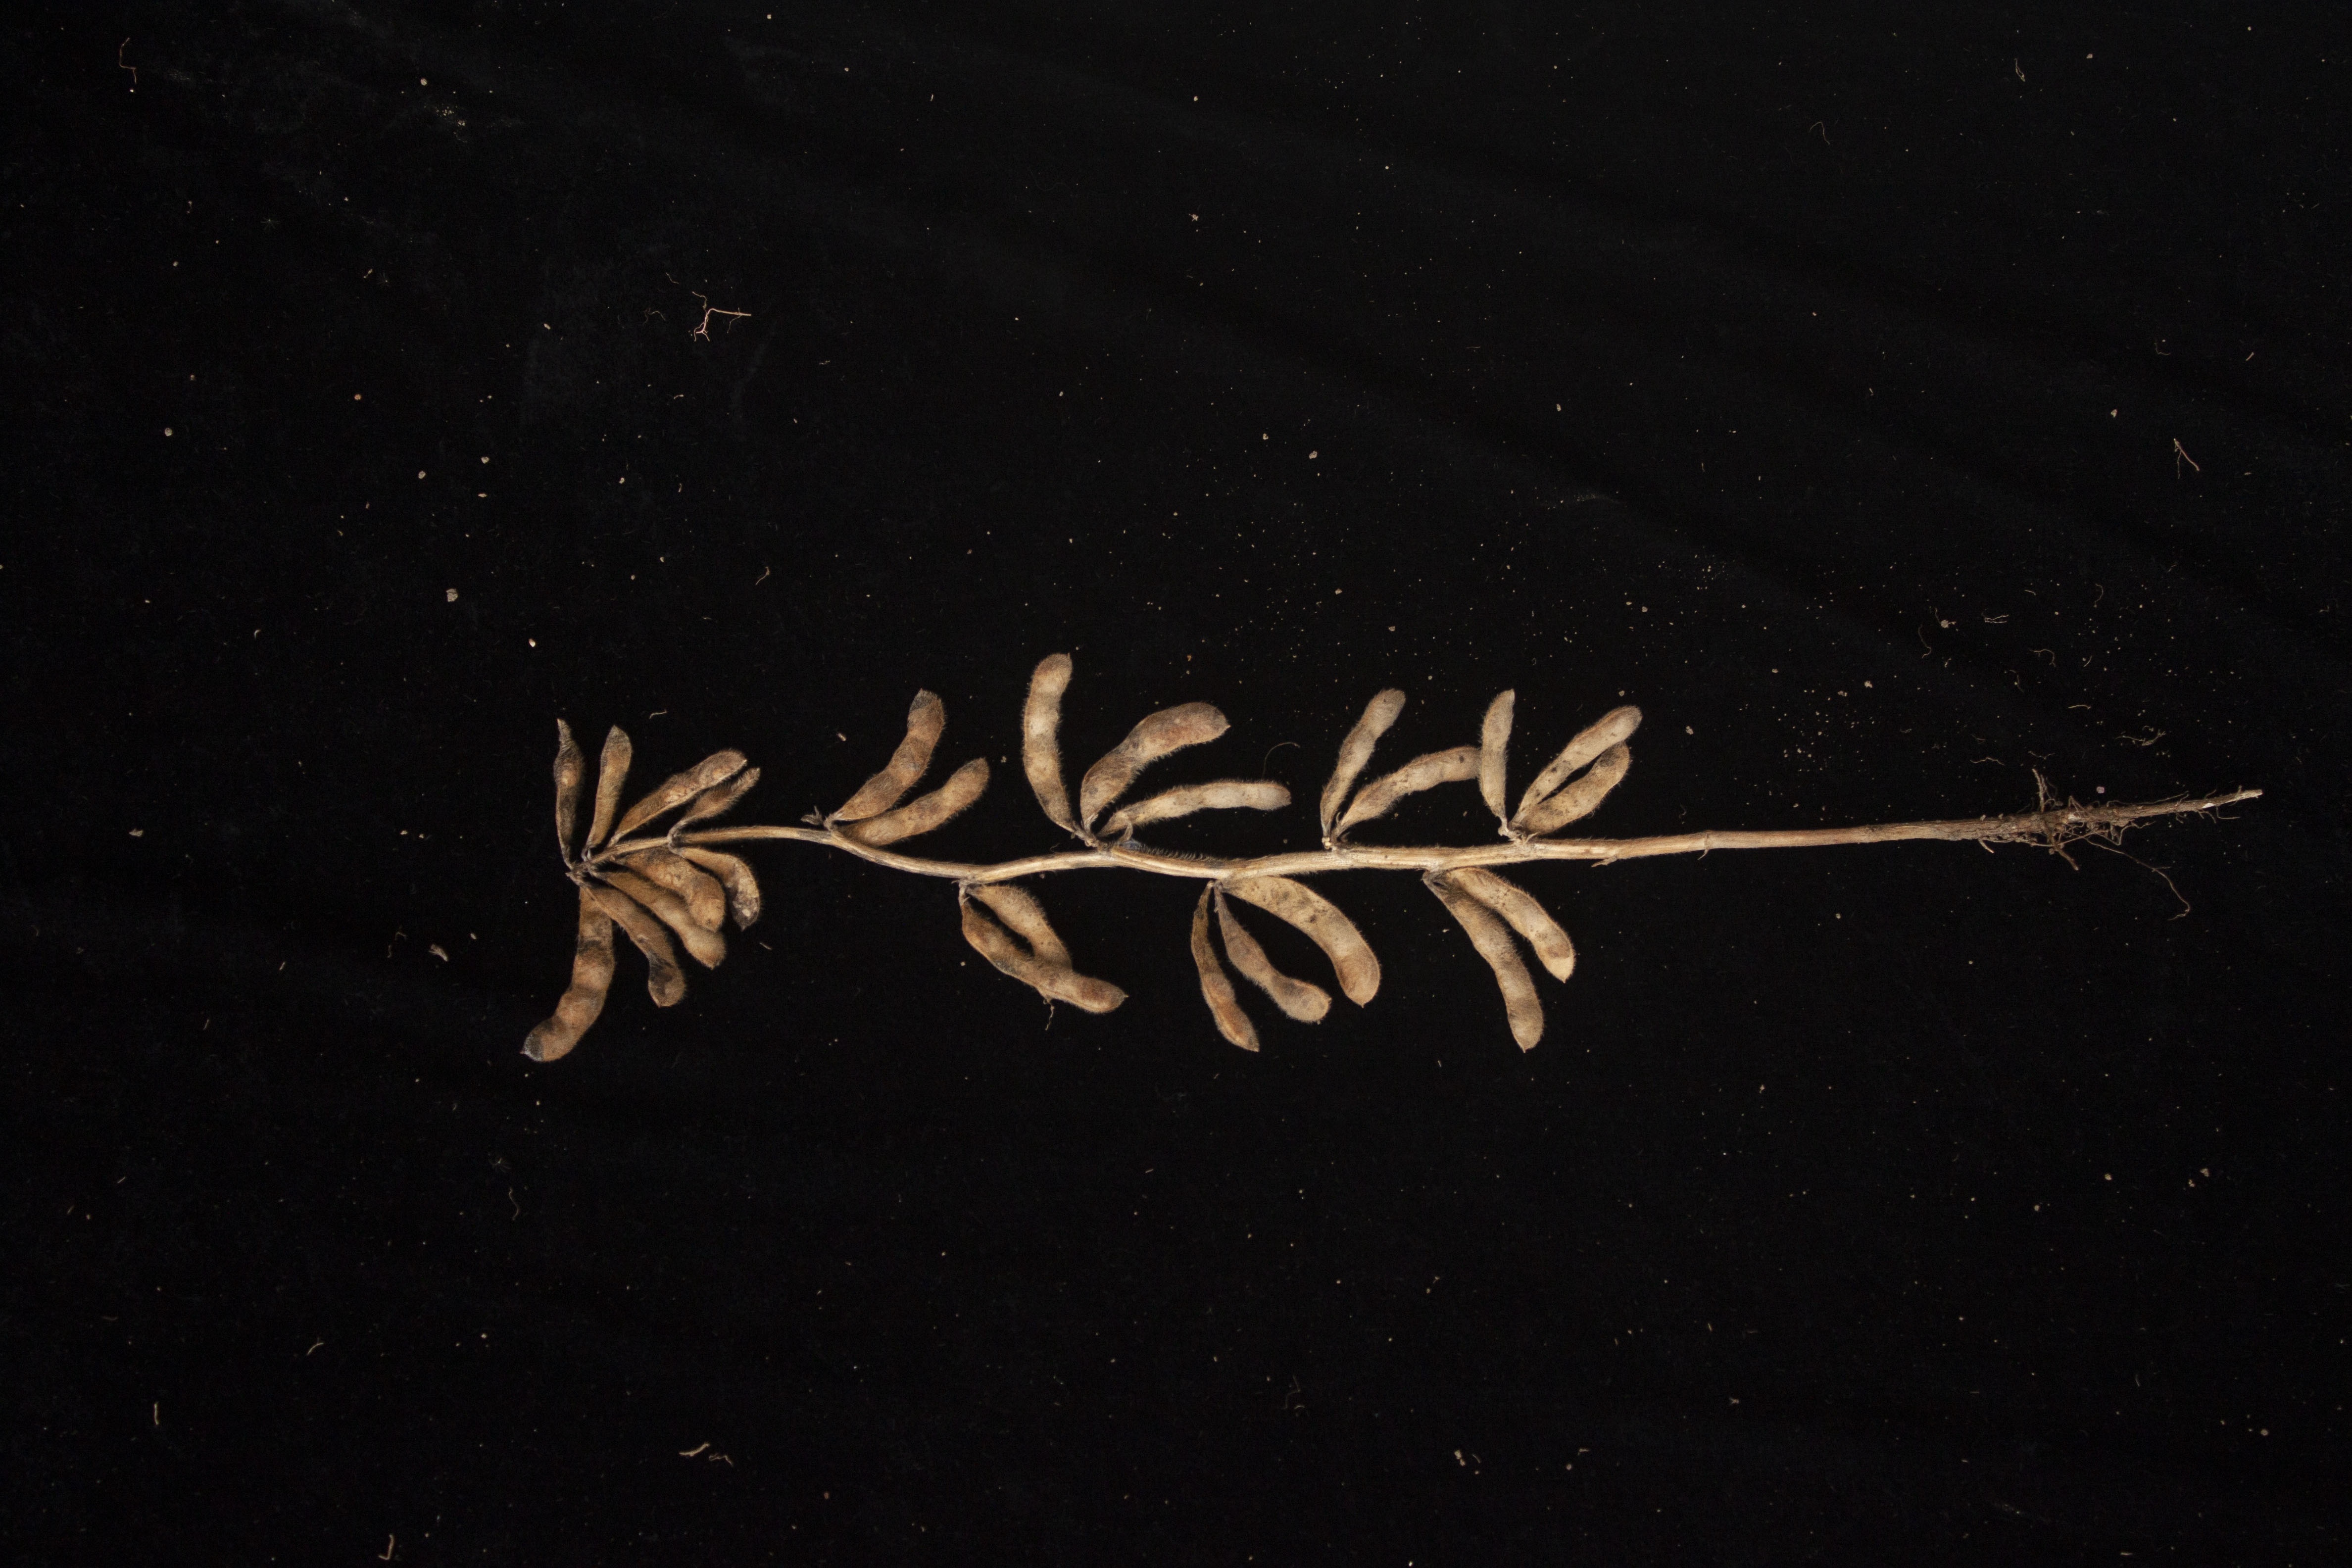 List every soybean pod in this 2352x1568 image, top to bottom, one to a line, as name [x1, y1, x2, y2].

soybean pod [1026, 659, 1083, 836]
soybean pod [827, 690, 946, 823]
soybean pod [1319, 690, 1406, 835]
soybean pod [1480, 692, 1514, 818]
soybean pod [1081, 703, 1228, 840]
soybean pod [1513, 707, 1641, 824]
soybean pod [551, 720, 583, 859]
soybean pod [586, 731, 630, 851]
soybean pod [1522, 745, 1627, 832]
soybean pod [1340, 748, 1482, 835]
soybean pod [613, 749, 746, 845]
soybean pod [840, 761, 988, 846]
soybean pod [670, 771, 760, 836]
soybean pod [1098, 783, 1288, 837]
soybean pod [672, 848, 760, 925]
soybean pod [618, 852, 724, 932]
soybean pod [1425, 869, 1572, 983]
soybean pod [597, 876, 723, 969]
soybean pod [1215, 877, 1380, 1005]
soybean pod [1191, 883, 1257, 1049]
soybean pod [968, 886, 1070, 972]
soybean pod [1428, 888, 1543, 1050]
soybean pod [521, 889, 615, 1061]
soybean pod [586, 889, 683, 1007]
soybean pod [1215, 889, 1329, 1025]
soybean pod [958, 891, 1124, 1011]